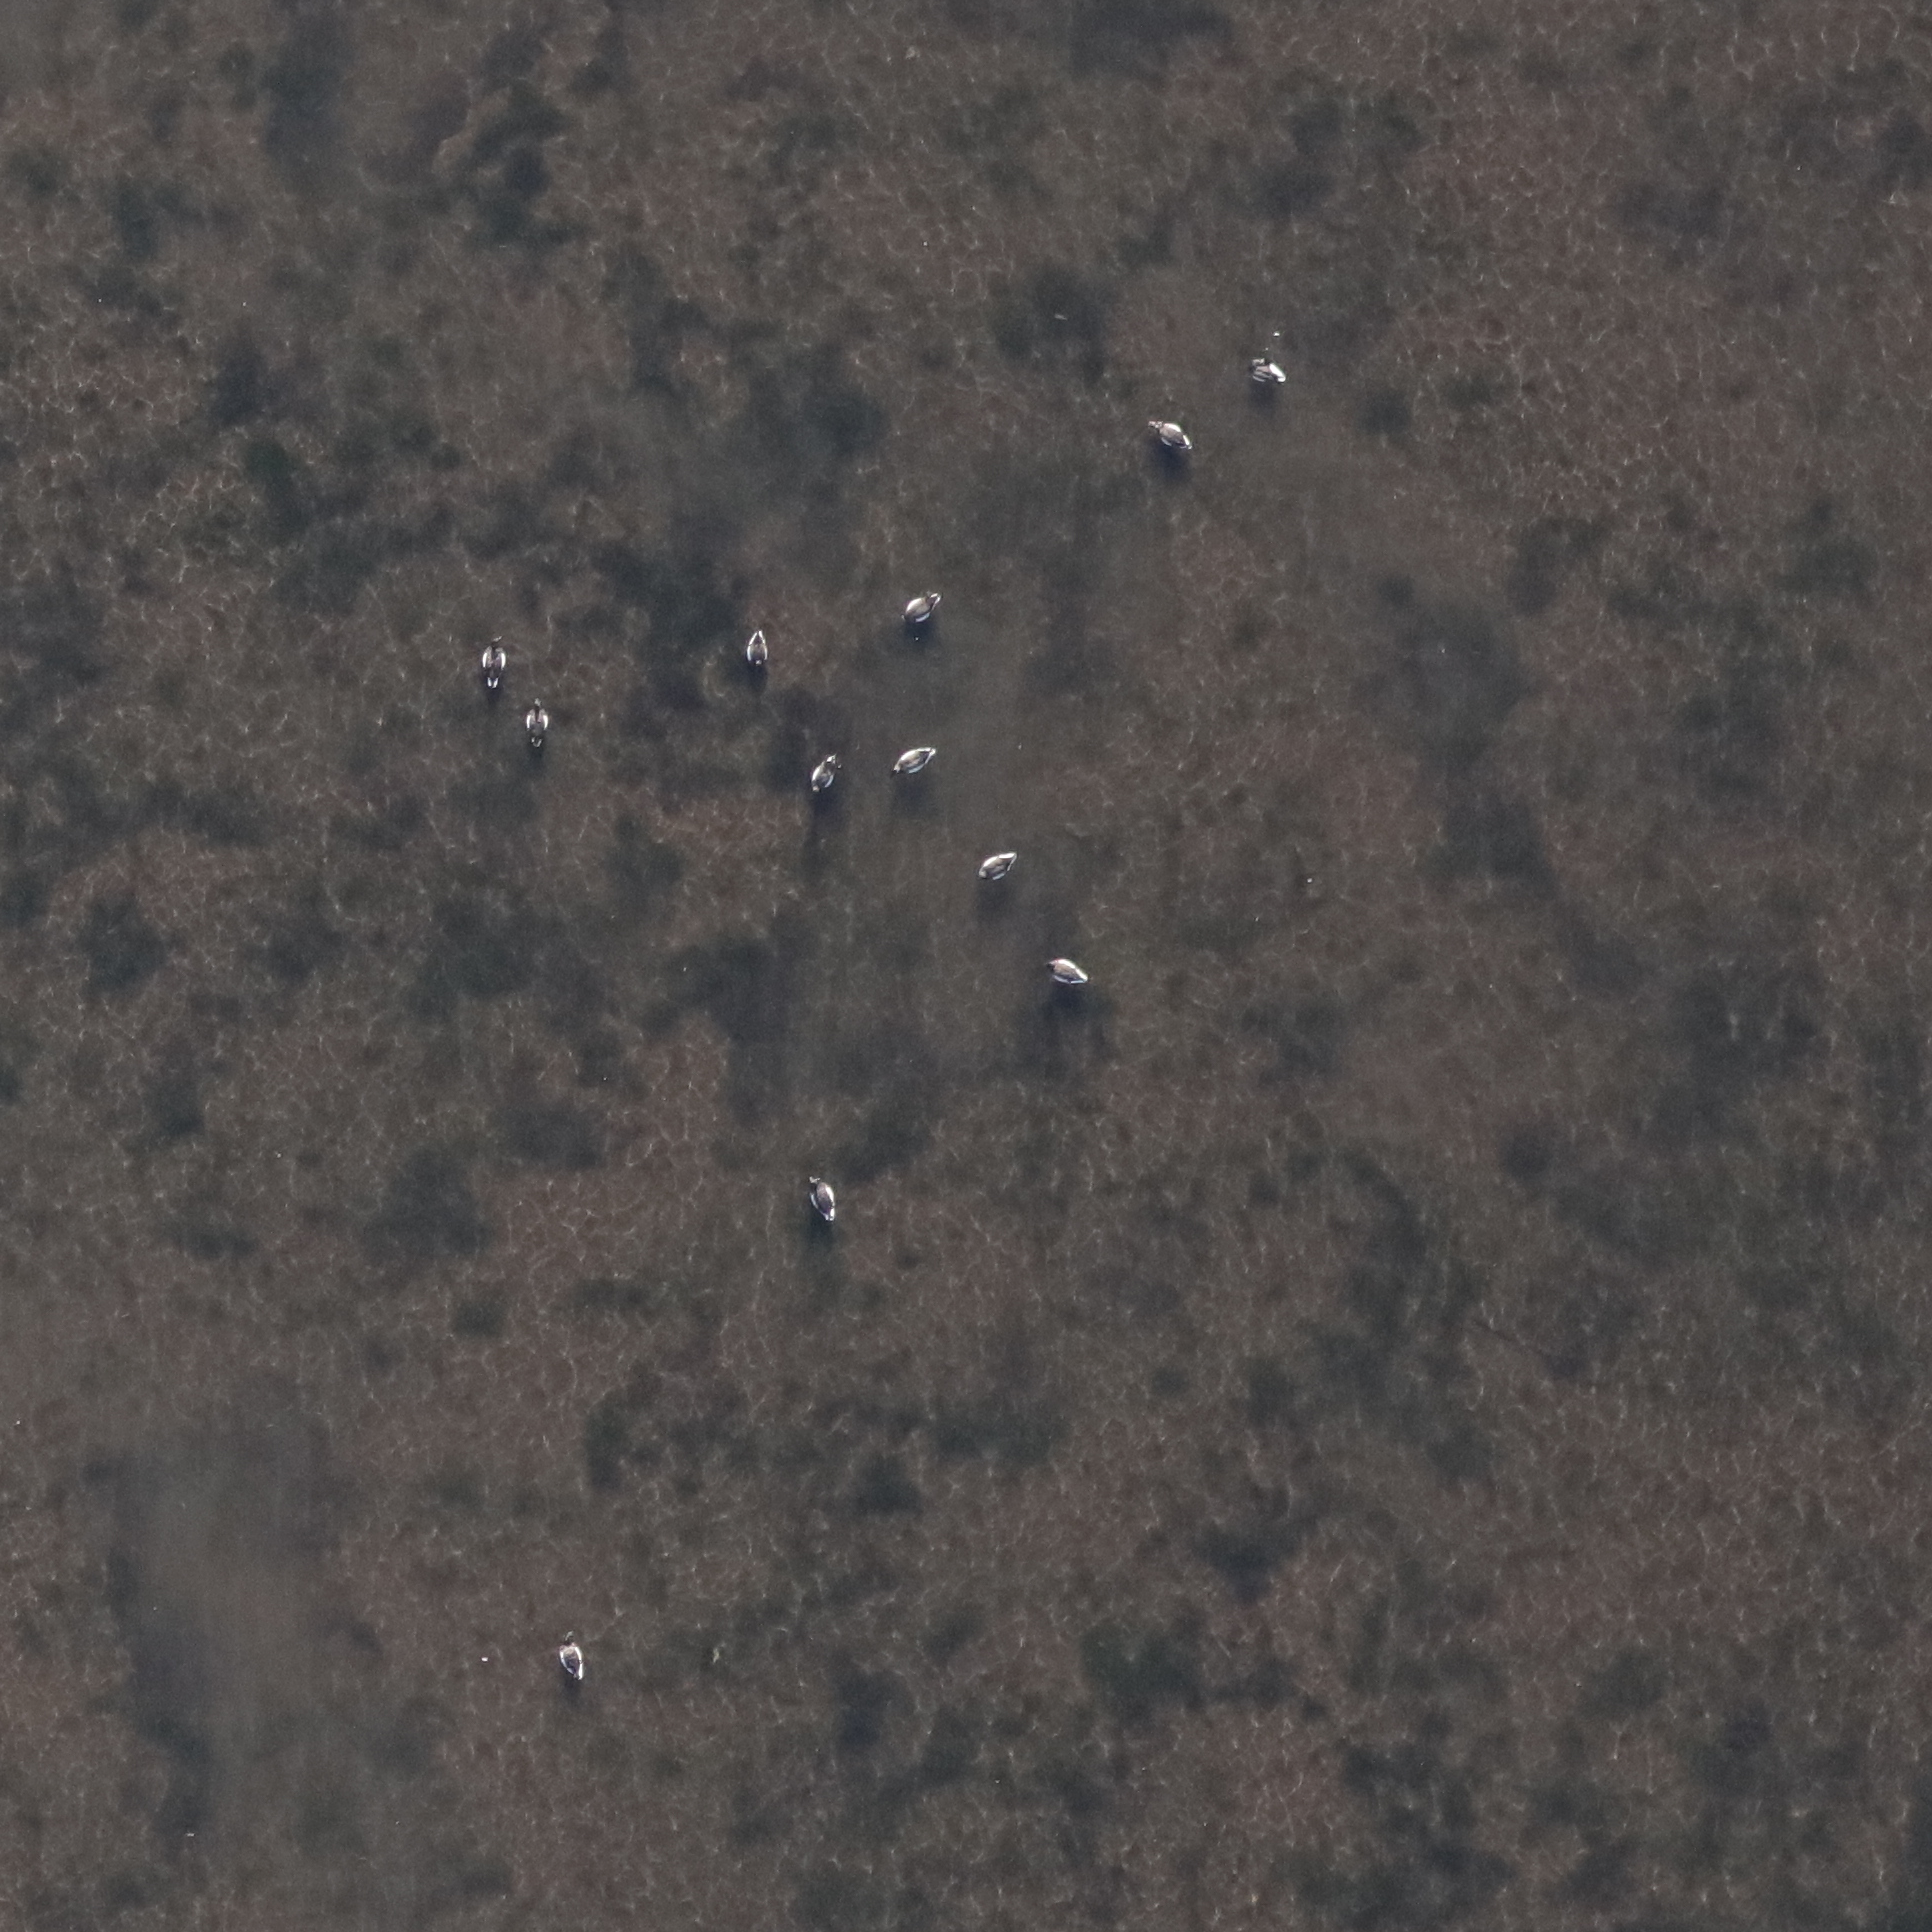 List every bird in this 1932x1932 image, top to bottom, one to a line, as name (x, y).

brant (1265, 370)
brant (1169, 435)
brant (921, 608)
brant (757, 648)
brant (494, 662)
brant (536, 723)
brant (912, 761)
brant (822, 774)
brant (997, 865)
brant (1065, 970)
brant (823, 1199)
brant (572, 1658)